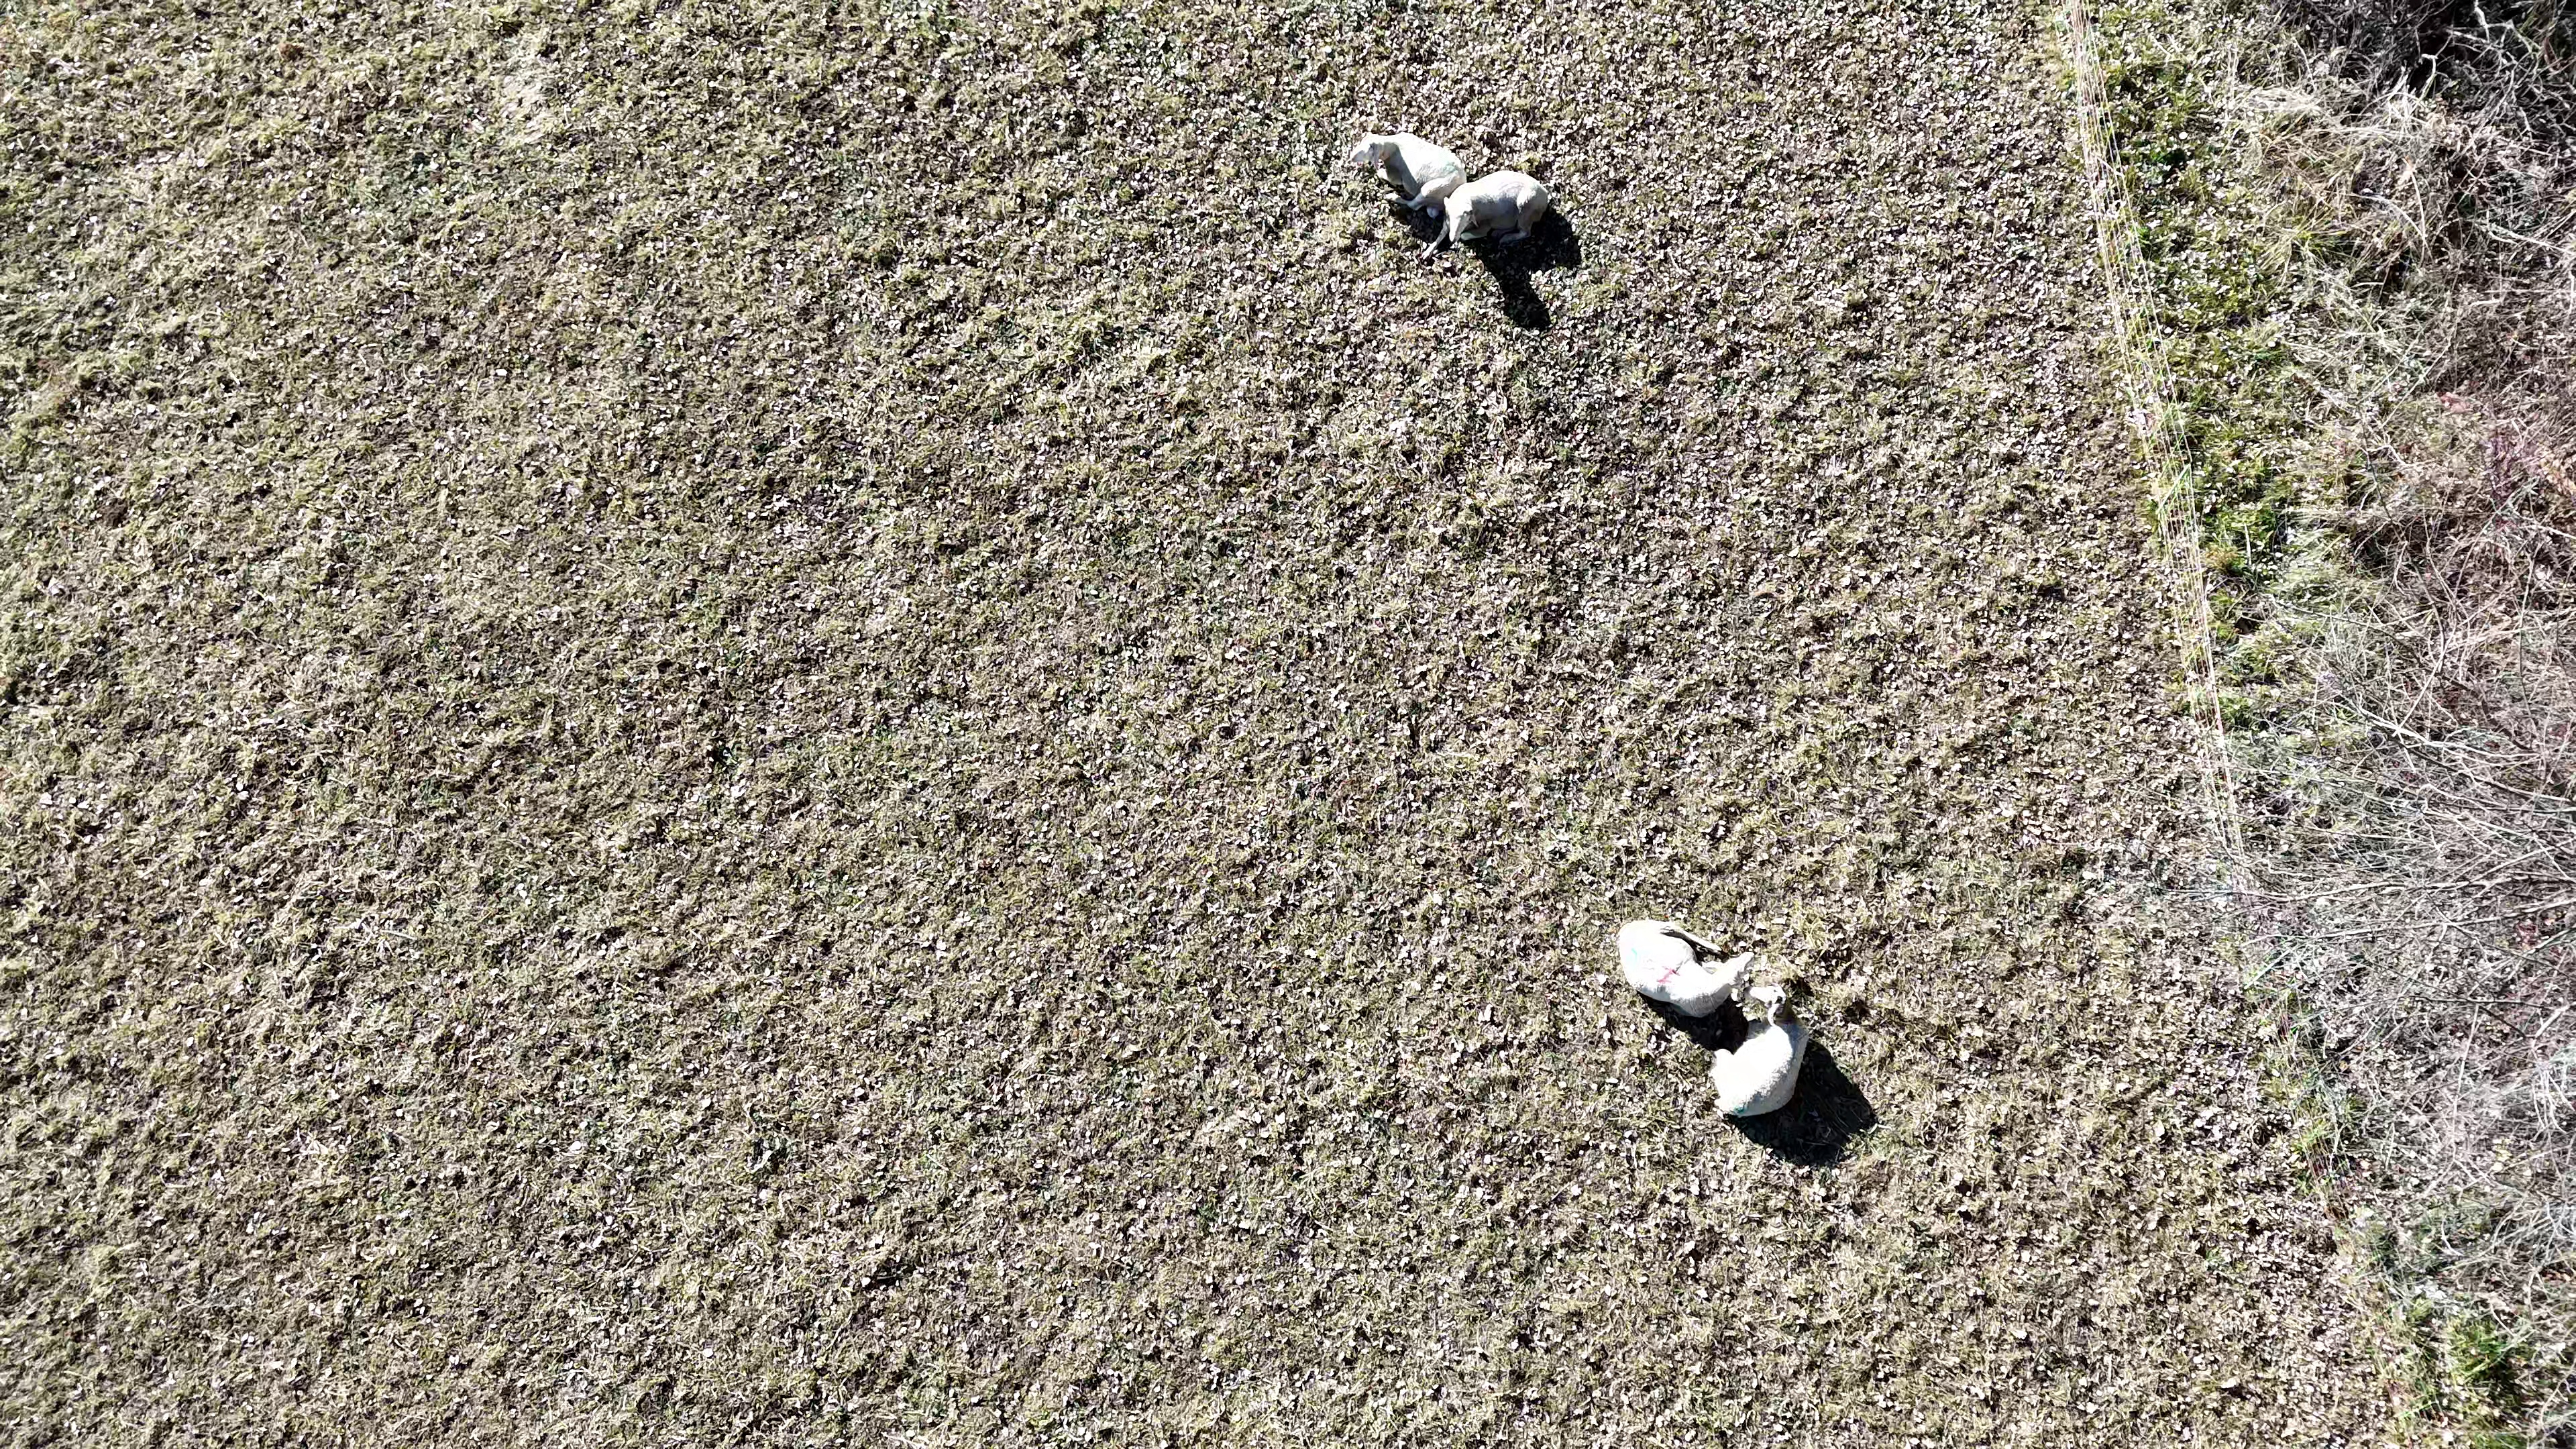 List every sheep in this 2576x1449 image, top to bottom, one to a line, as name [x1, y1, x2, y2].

sheep [1351, 132, 1467, 218]
sheep [1423, 170, 1547, 259]
sheep [1616, 921, 1761, 1017]
sheep [1709, 985, 1807, 1118]